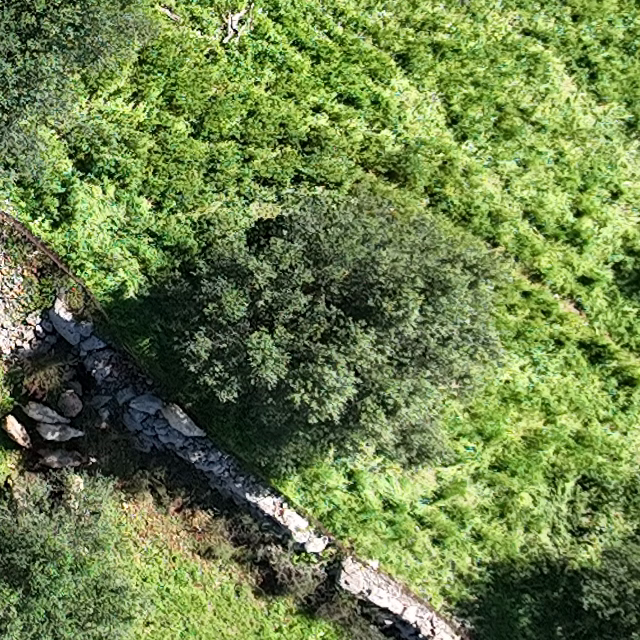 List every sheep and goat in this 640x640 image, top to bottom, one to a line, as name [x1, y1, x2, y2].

sheep [163, 400, 207, 437]
sheep [22, 401, 71, 424]
sheep [3, 413, 33, 449]
sheep [35, 423, 86, 441]
sheep [37, 451, 97, 468]